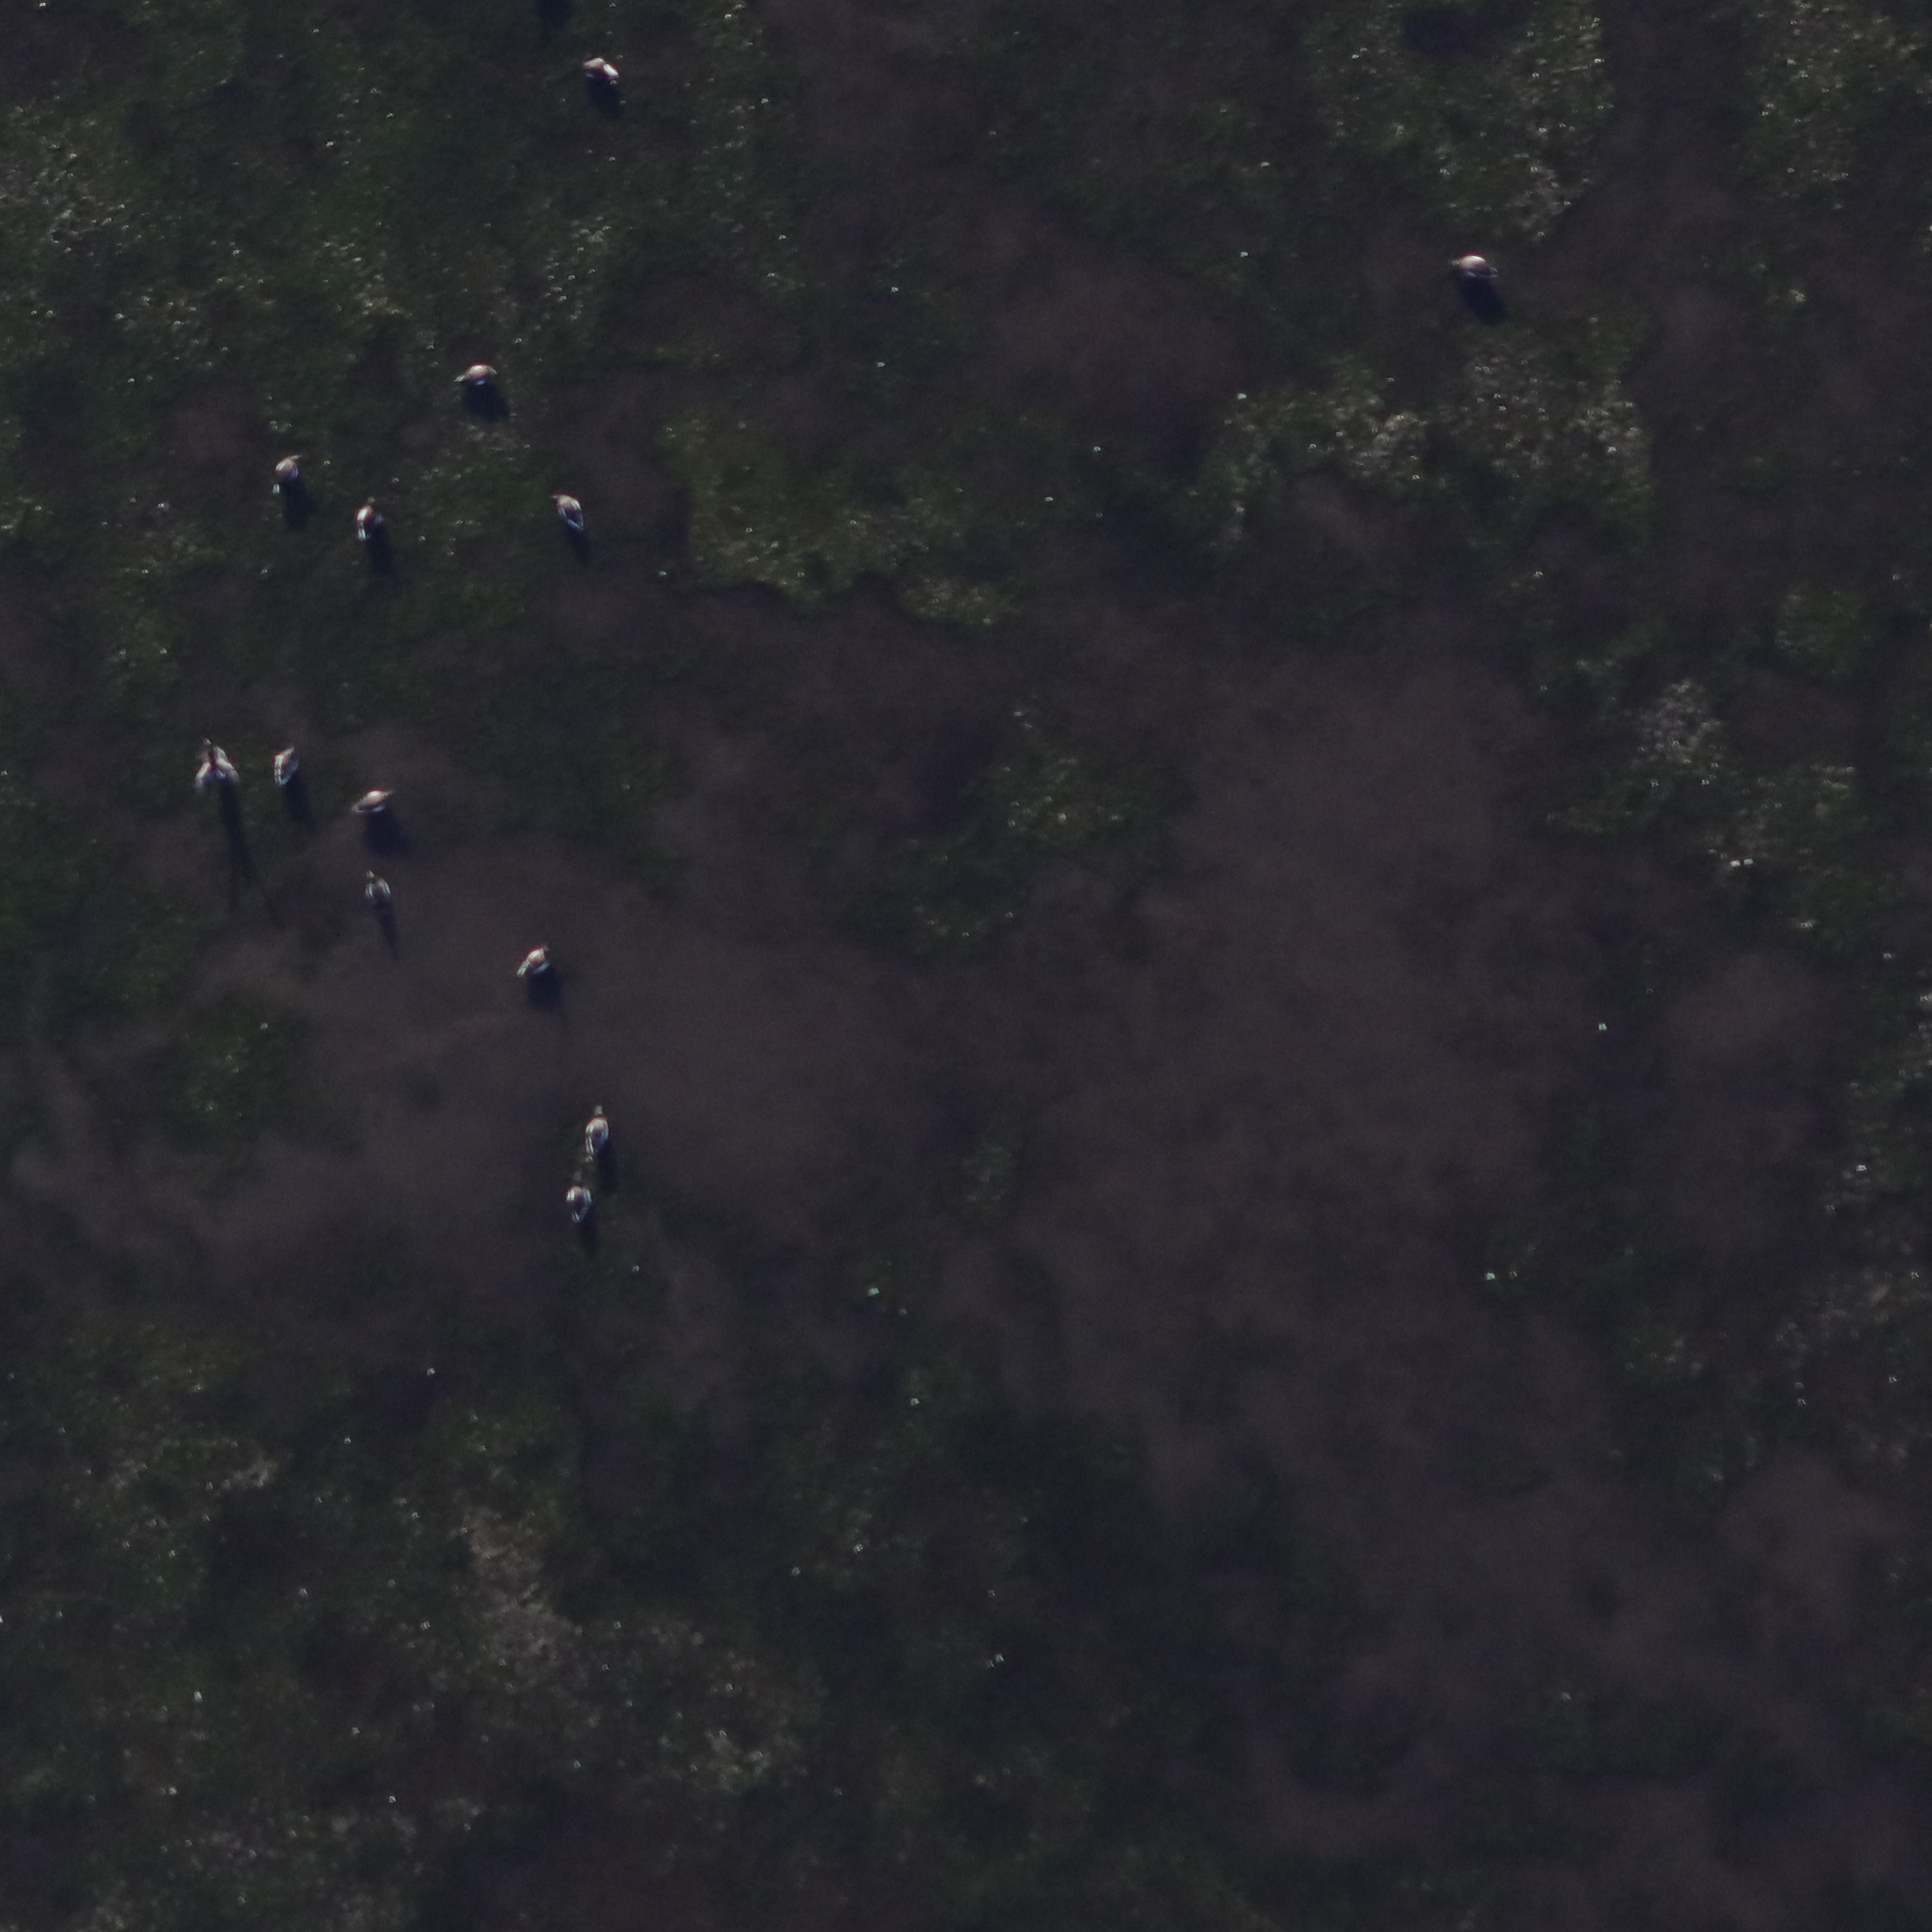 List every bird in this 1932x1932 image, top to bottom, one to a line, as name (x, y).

brant (601, 69)
brant (1472, 267)
brant (478, 375)
brant (289, 474)
brant (571, 512)
brant (370, 520)
brant (280, 763)
brant (210, 771)
brant (380, 810)
brant (379, 892)
brant (535, 963)
brant (597, 1130)
brant (583, 1198)